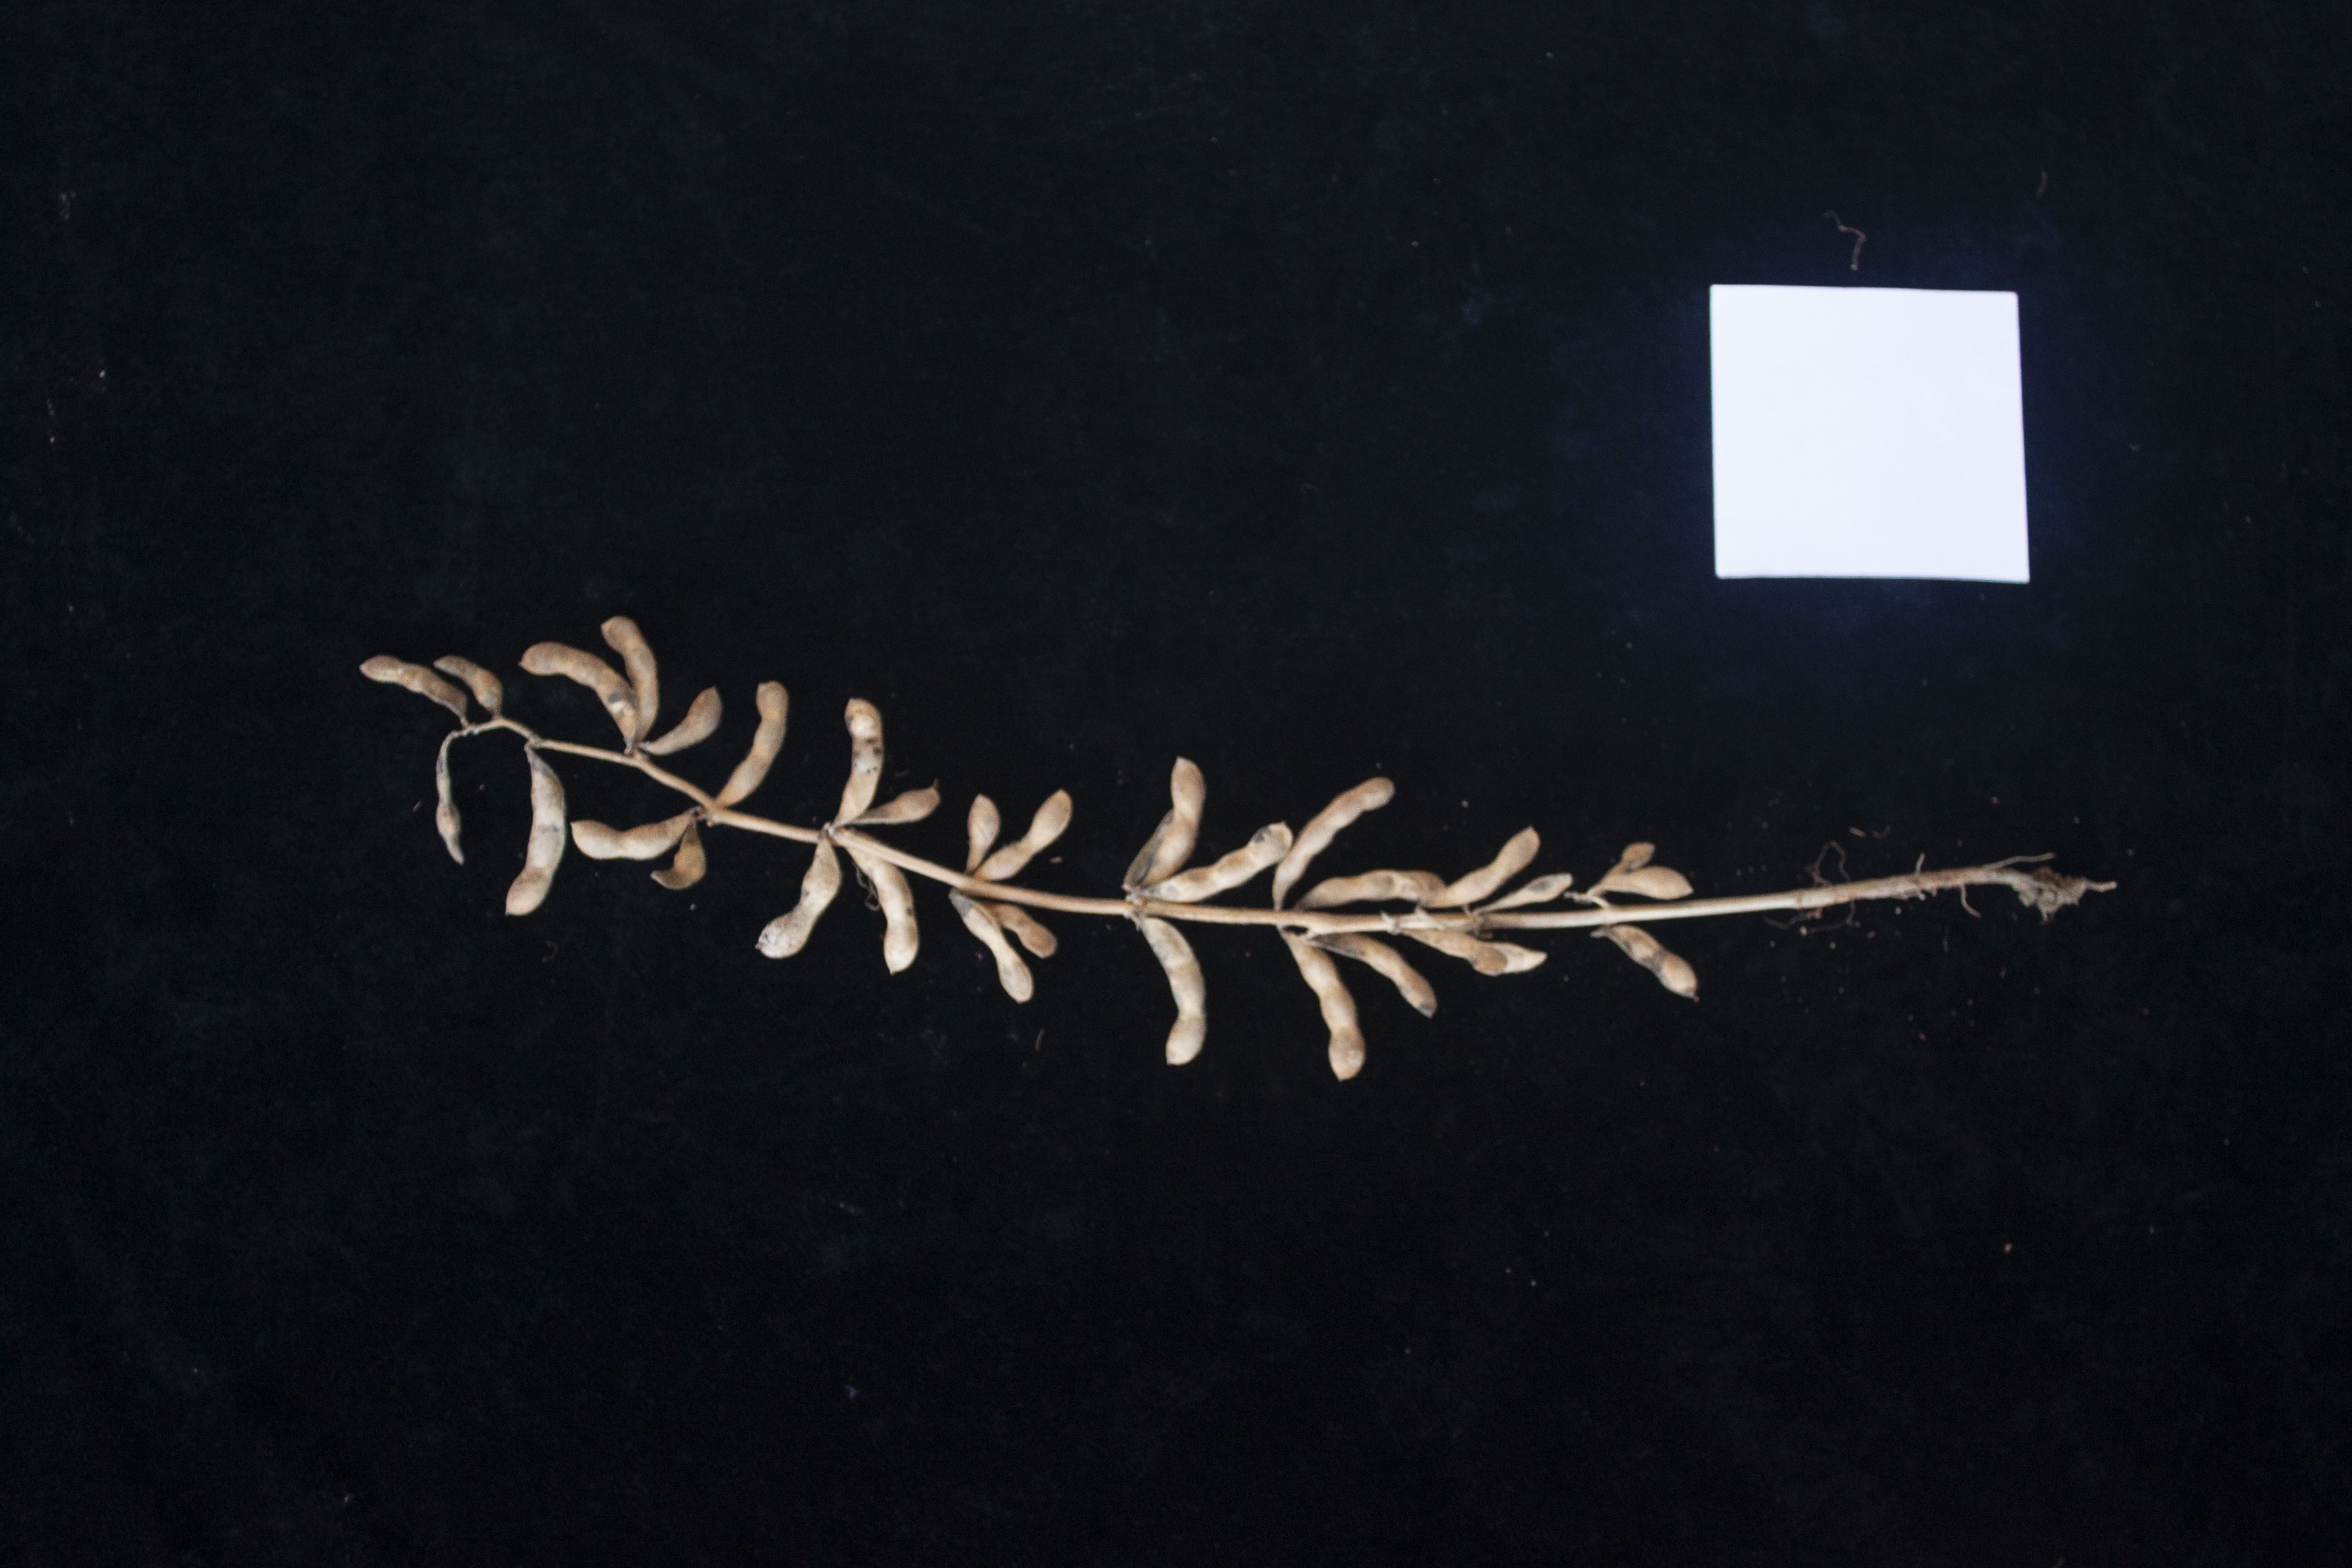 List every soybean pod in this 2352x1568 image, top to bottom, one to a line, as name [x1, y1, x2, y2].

soybean pod [603, 619, 658, 749]
soybean pod [520, 644, 637, 748]
soybean pod [360, 658, 465, 719]
soybean pod [434, 659, 501, 712]
soybean pod [715, 683, 787, 805]
soybean pod [639, 689, 720, 755]
soybean pod [833, 700, 881, 830]
soybean pod [435, 734, 462, 864]
soybean pod [506, 750, 565, 916]
soybean pod [1143, 759, 1204, 887]
soybean pod [1274, 779, 1394, 905]
soybean pod [851, 787, 938, 826]
soybean pod [973, 792, 1071, 882]
soybean pod [968, 798, 998, 875]
soybean pod [570, 814, 696, 860]
soybean pod [1135, 825, 1292, 903]
soybean pod [1421, 830, 1539, 908]
soybean pod [756, 832, 840, 957]
soybean pod [841, 835, 919, 975]
soybean pod [1590, 870, 1693, 899]
soybean pod [1299, 872, 1445, 909]
soybean pod [1485, 876, 1572, 909]
soybean pod [949, 894, 1032, 1002]
soybean pod [986, 907, 1055, 958]
soybean pod [1138, 918, 1205, 1065]
soybean pod [1597, 927, 1697, 997]
soybean pod [1401, 931, 1546, 973]
soybean pod [1282, 934, 1363, 1079]
soybean pod [1308, 935, 1434, 1017]